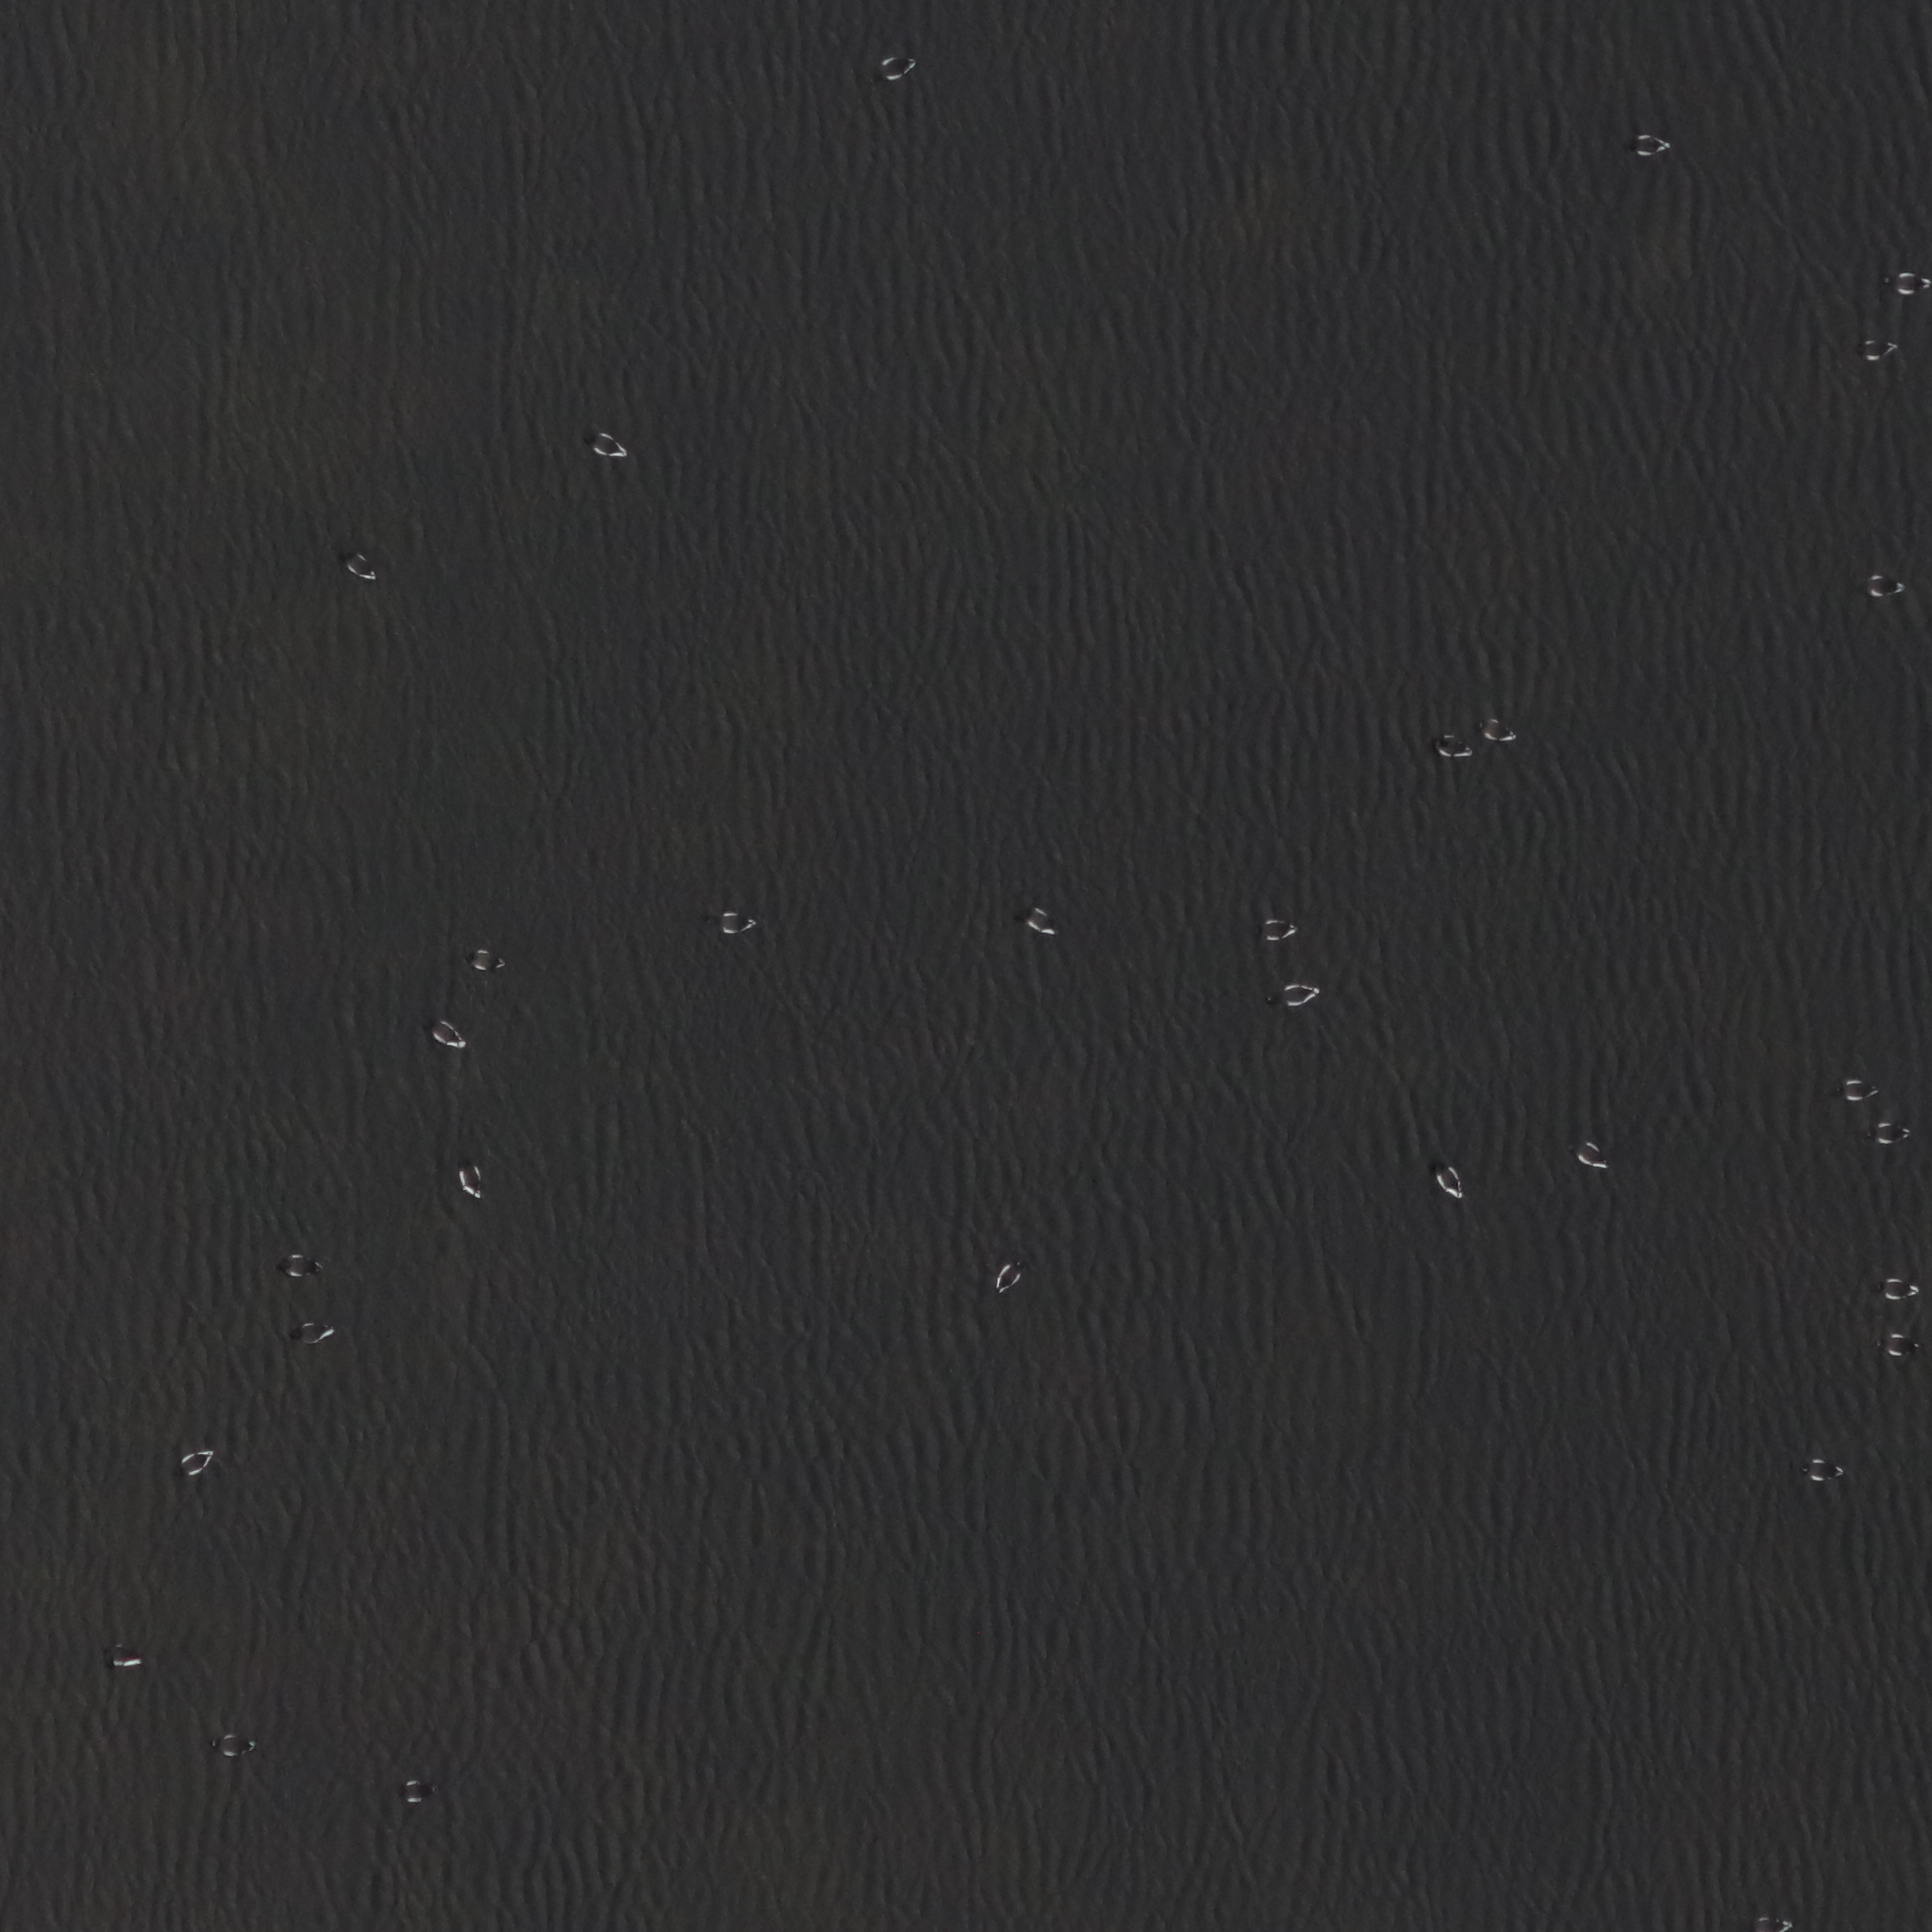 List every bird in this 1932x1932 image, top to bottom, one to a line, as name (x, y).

brant (894, 68)
brant (1647, 144)
brant (1908, 284)
brant (1877, 351)
brant (604, 445)
brant (358, 565)
brant (1884, 584)
brant (1495, 731)
brant (1452, 747)
brant (1040, 920)
brant (733, 922)
brant (1275, 928)
brant (482, 960)
brant (1296, 994)
brant (447, 1031)
brant (1855, 1090)
brant (1889, 1134)
brant (1591, 1154)
brant (1449, 1178)
brant (470, 1180)
brant (297, 1264)
brant (1008, 1276)
brant (1898, 1289)
brant (313, 1330)
brant (1898, 1343)
brant (196, 1462)
brant (1822, 1467)
brant (120, 1658)
brant (229, 1742)
brant (416, 1790)
brant (1768, 1925)